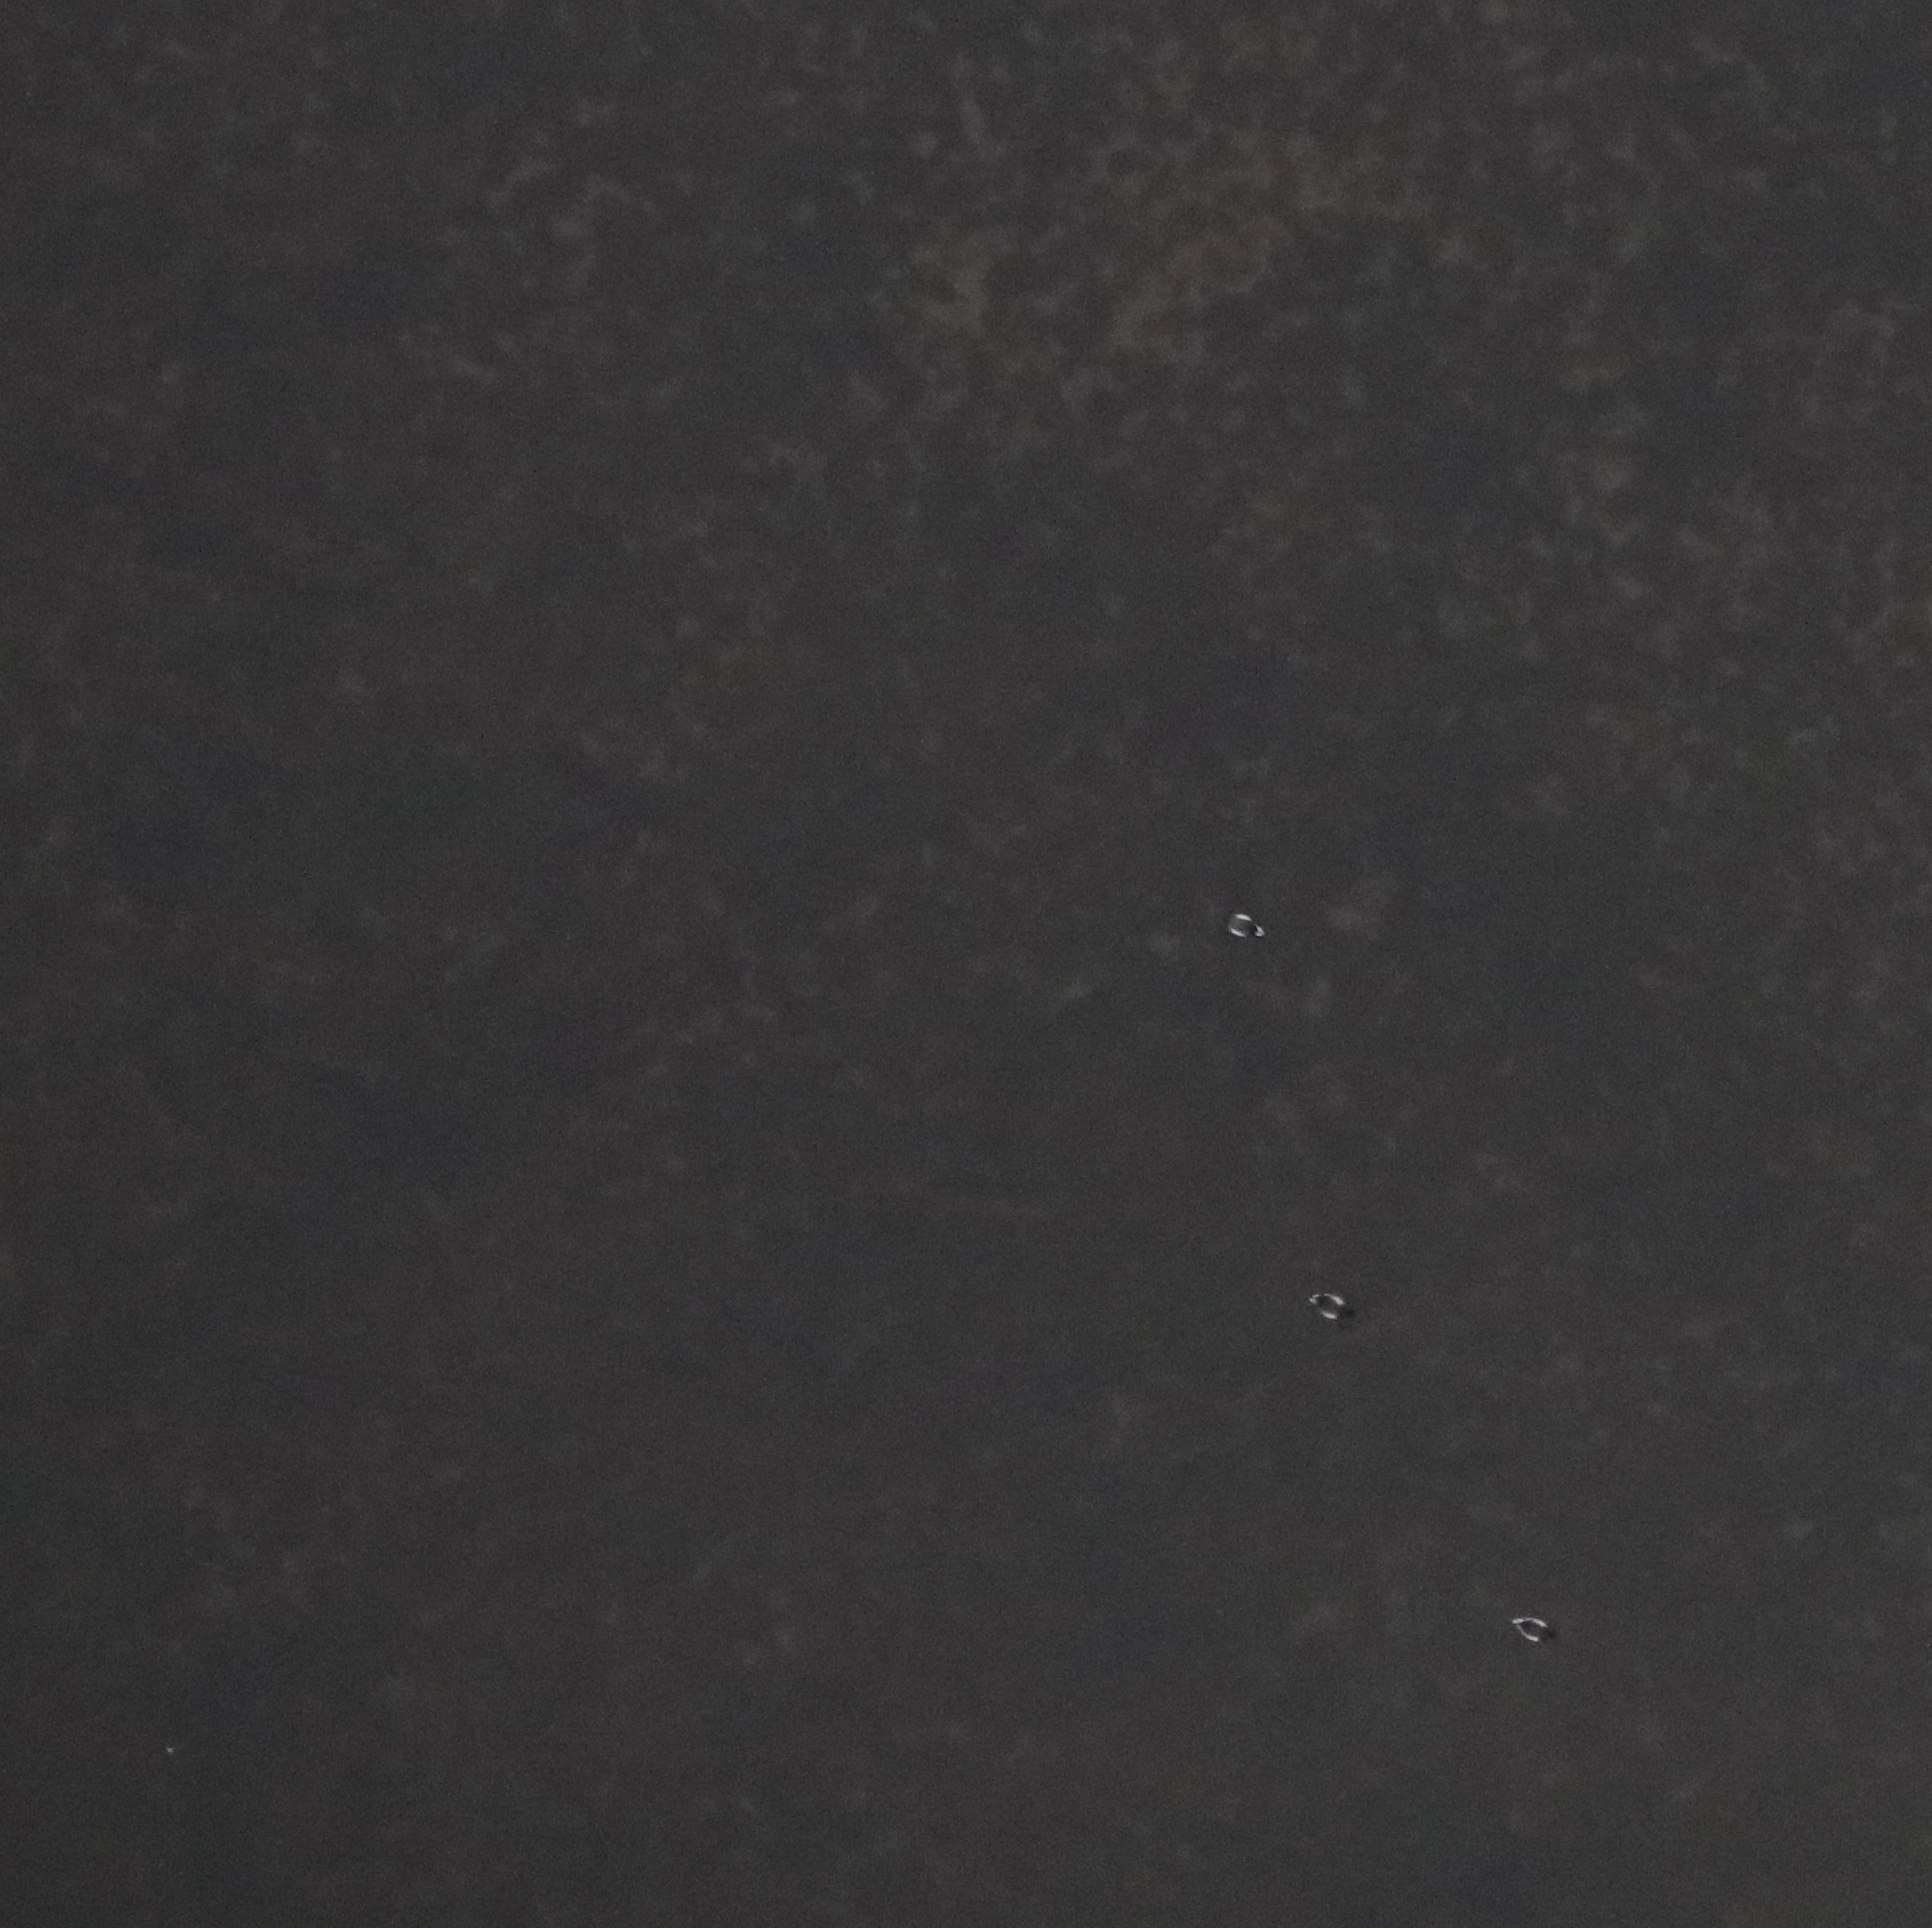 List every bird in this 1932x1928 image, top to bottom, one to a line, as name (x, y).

brant (1242, 925)
brant (1330, 1306)
brant (1532, 1629)